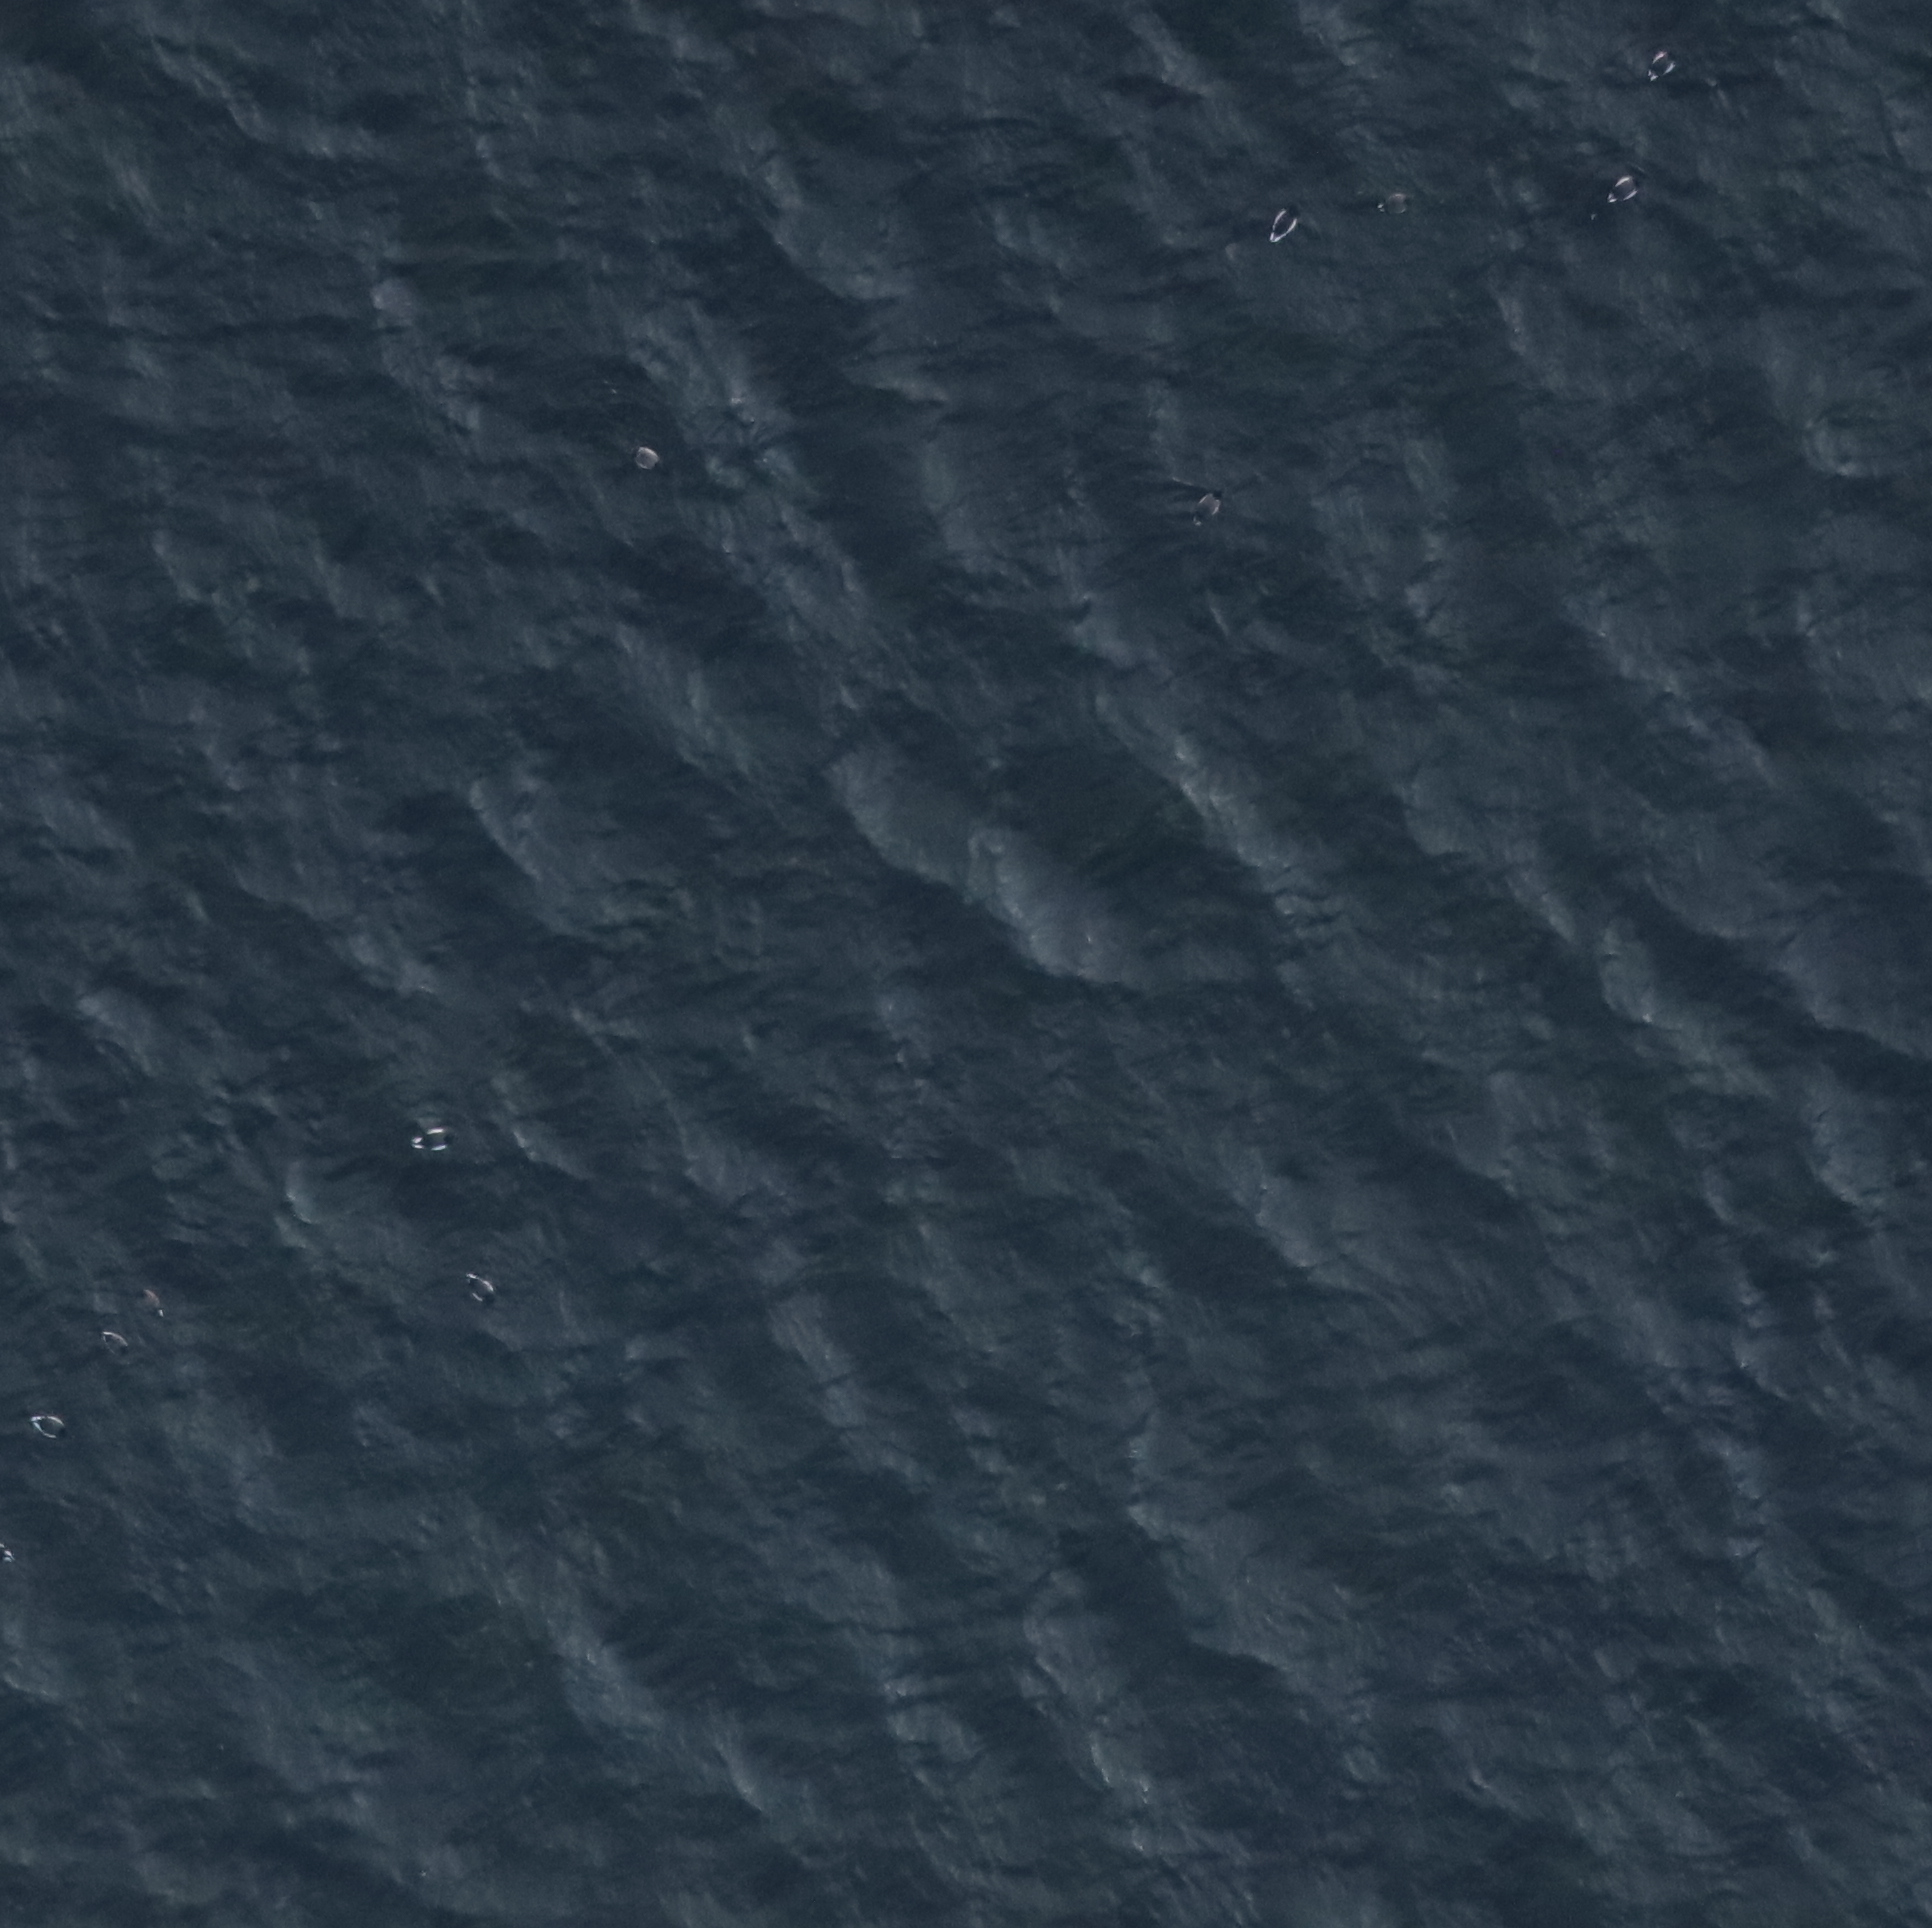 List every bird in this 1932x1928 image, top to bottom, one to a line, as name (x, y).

brant (1659, 63)
brant (1625, 188)
brant (1397, 203)
brant (1283, 225)
brant (646, 460)
brant (434, 1136)
brant (481, 1292)
brant (148, 1300)
brant (119, 1345)
brant (48, 1425)